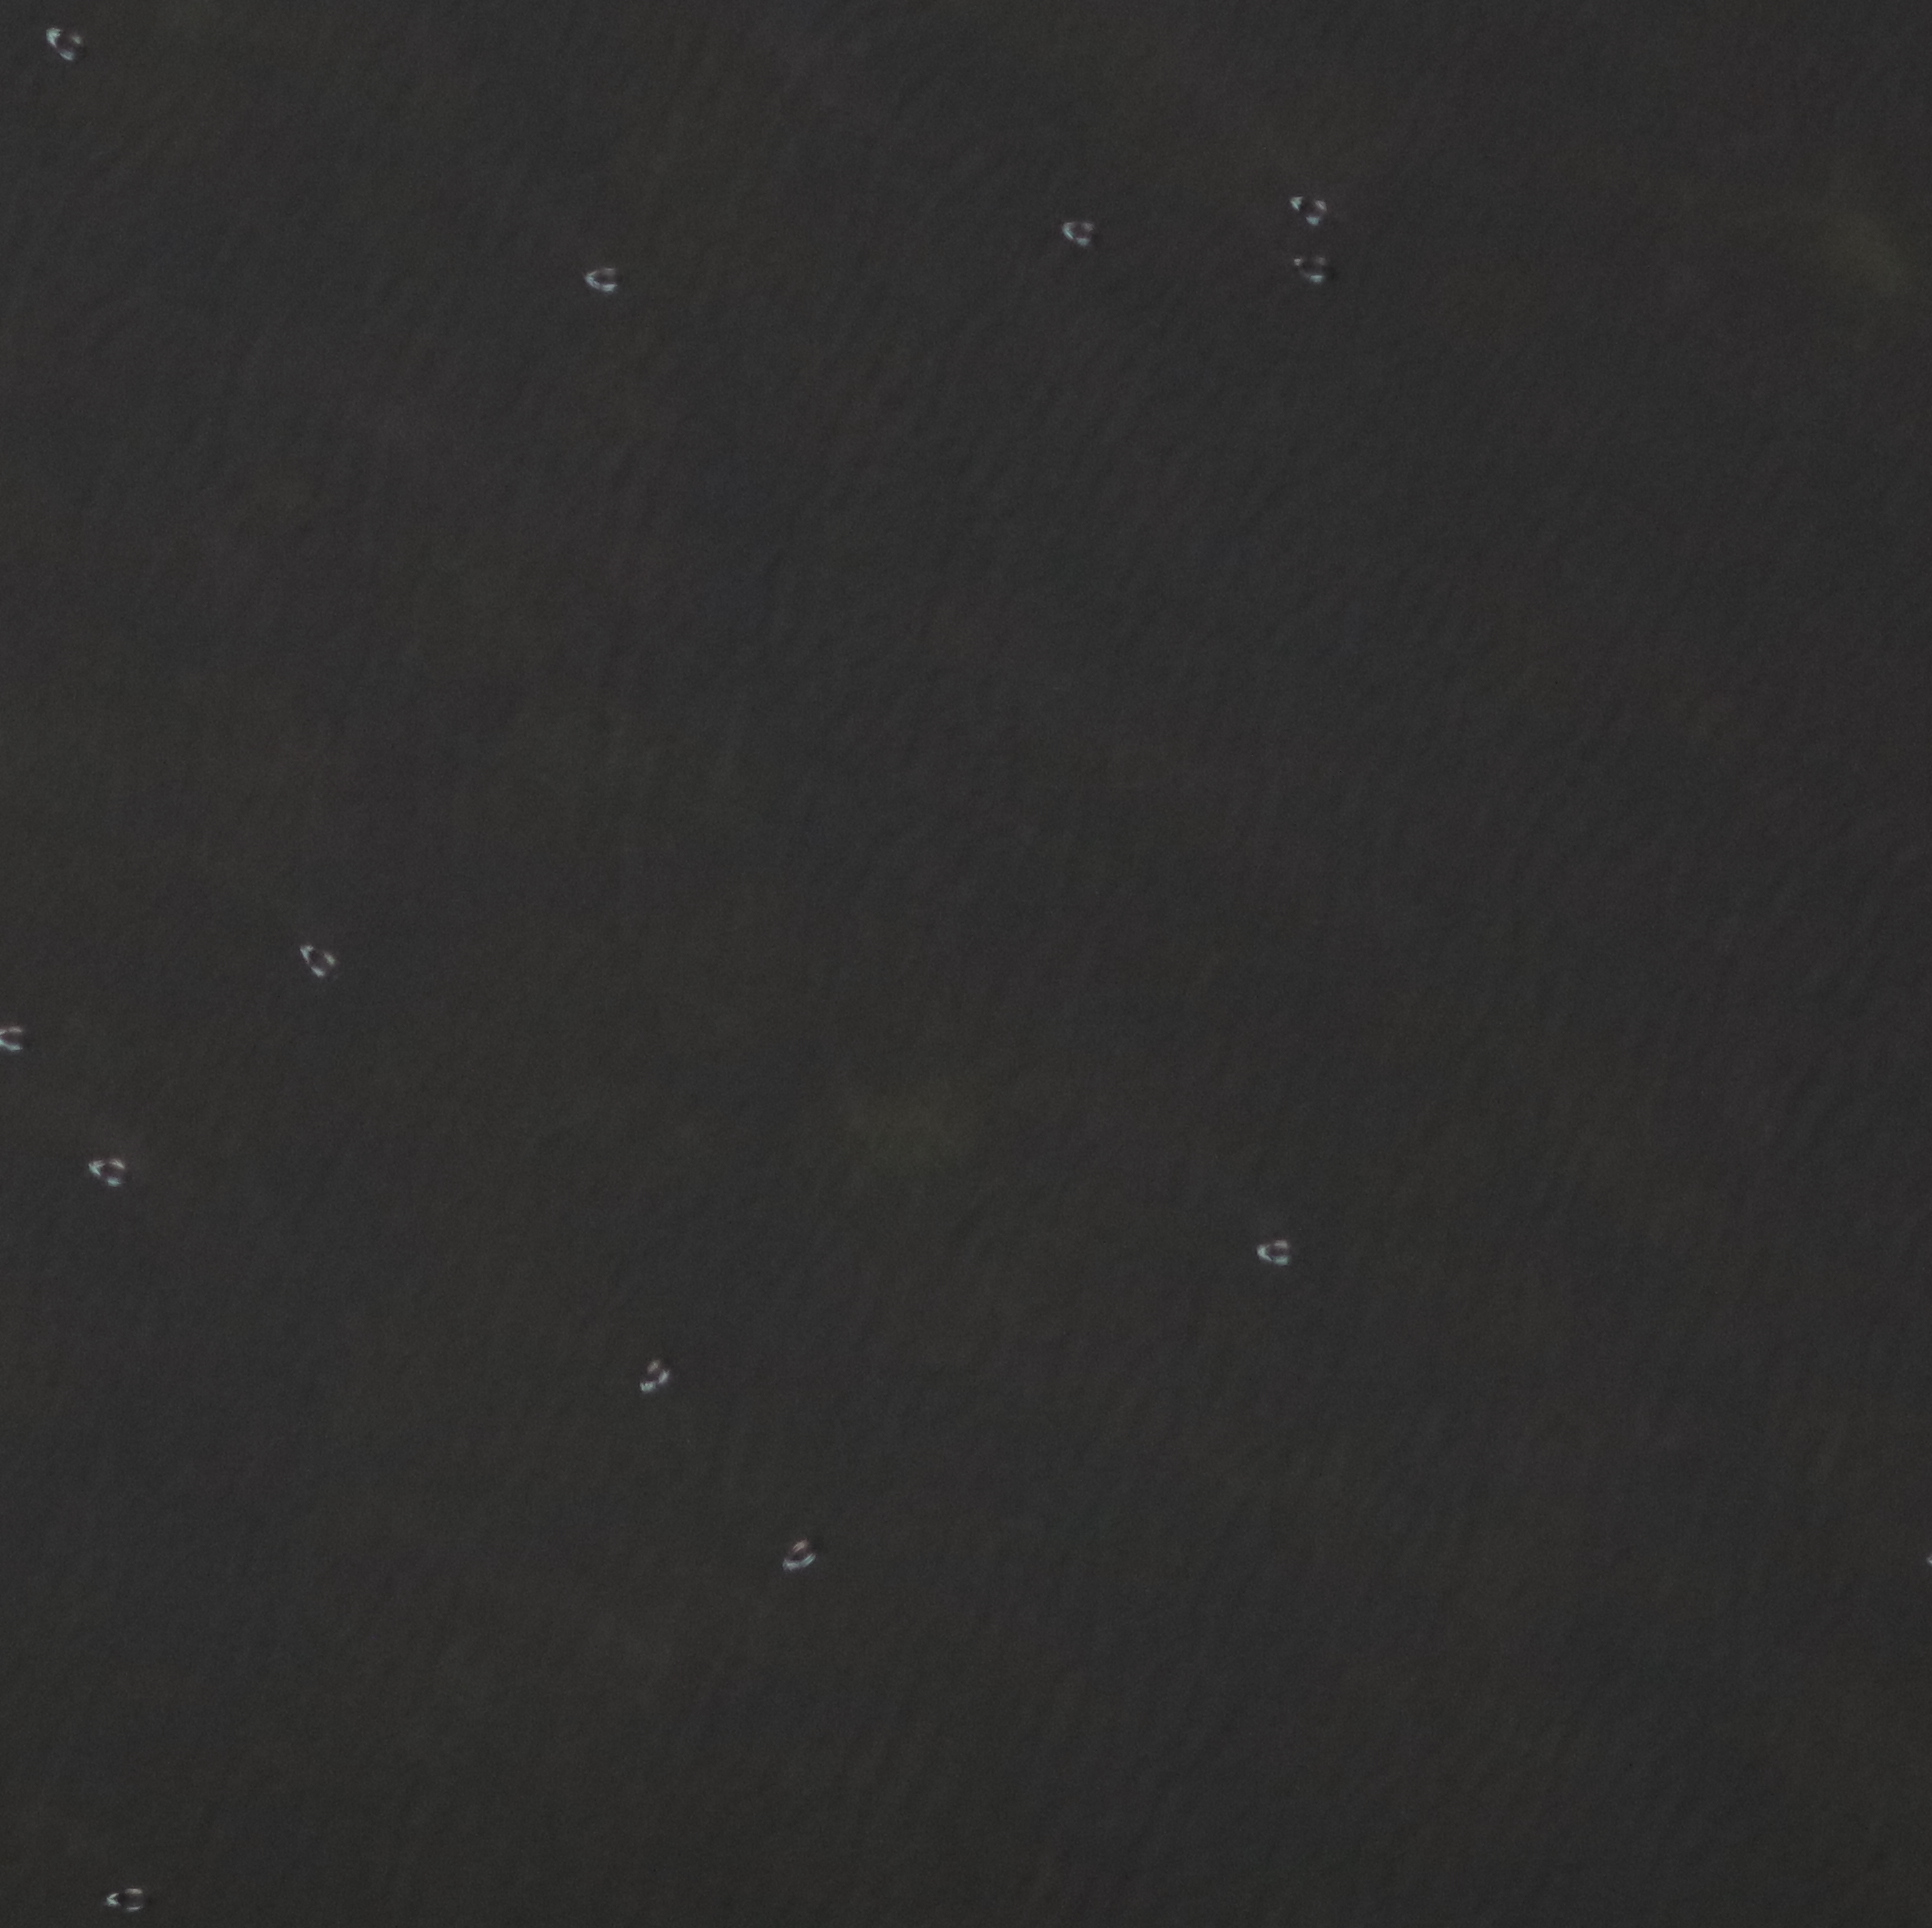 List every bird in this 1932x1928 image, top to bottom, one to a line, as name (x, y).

brant (67, 44)
brant (1308, 209)
brant (1080, 233)
brant (1311, 268)
brant (605, 279)
brant (321, 962)
brant (10, 1038)
brant (113, 1173)
brant (1273, 1246)
brant (656, 1374)
brant (801, 1554)
brant (128, 1904)